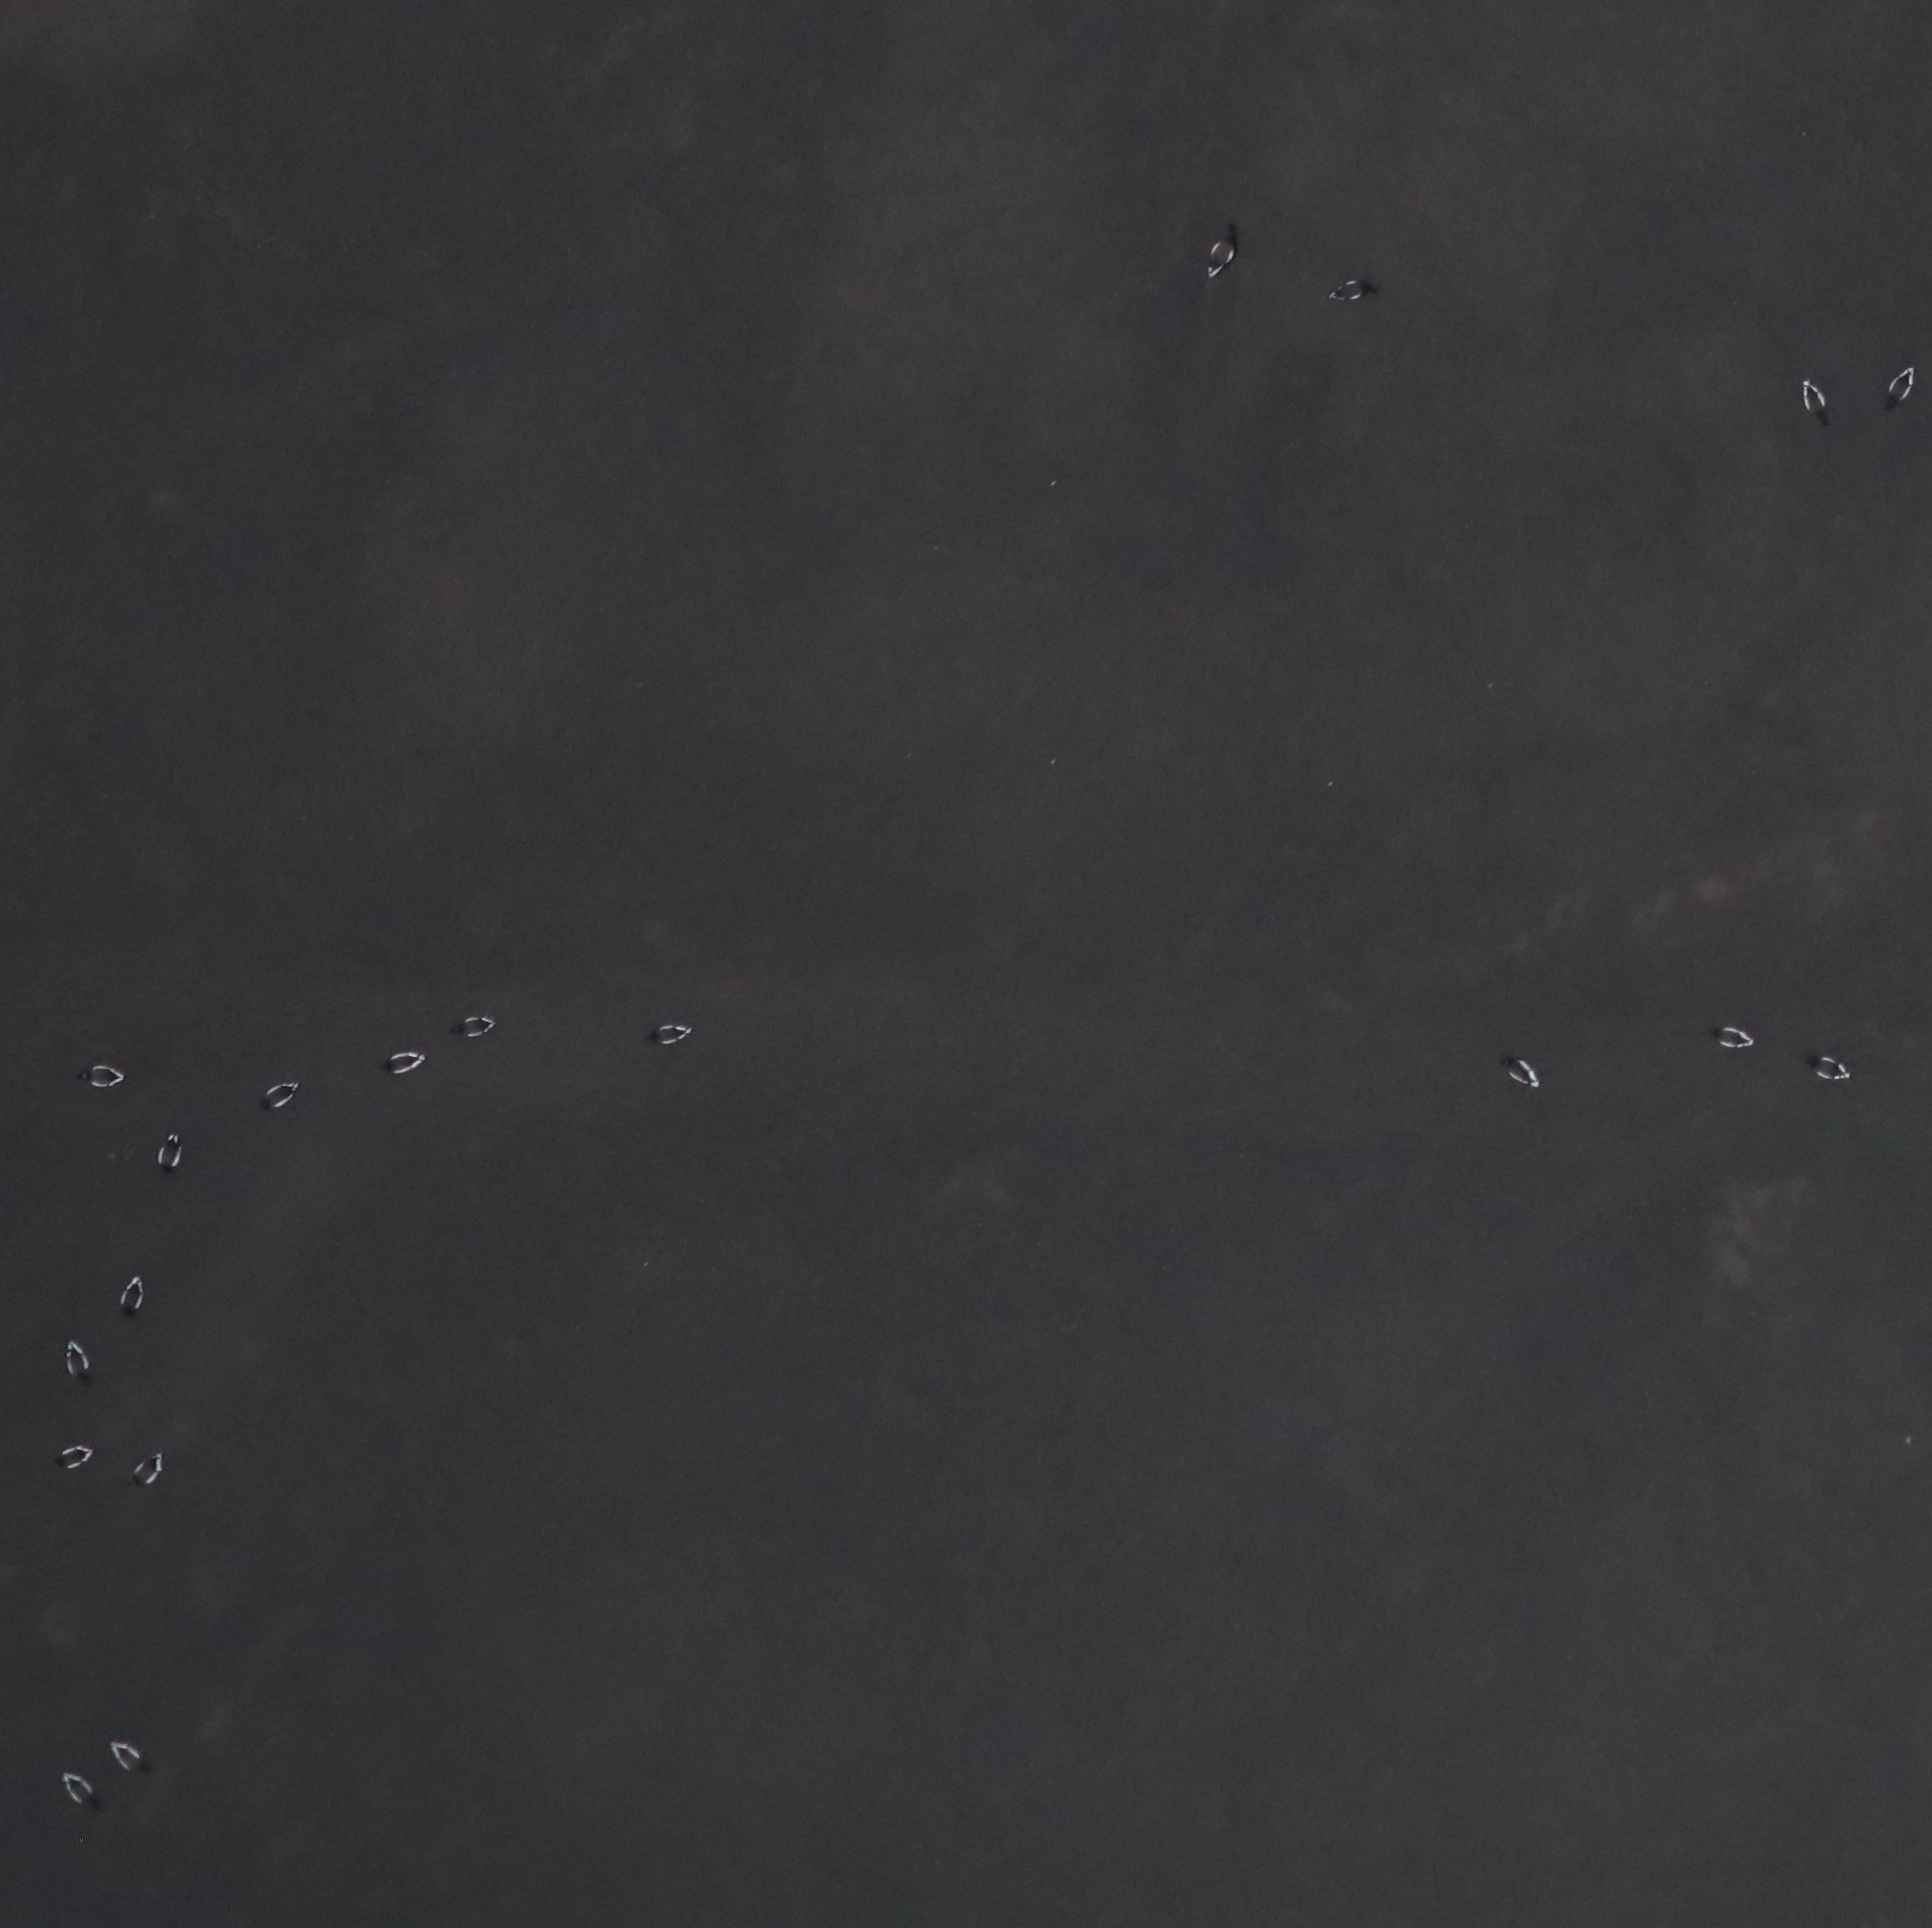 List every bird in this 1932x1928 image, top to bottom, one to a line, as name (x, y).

brant (1224, 253)
brant (1350, 290)
brant (1900, 388)
brant (1815, 400)
brant (475, 1028)
brant (673, 1033)
brant (1731, 1039)
brant (403, 1063)
brant (1828, 1067)
brant (1515, 1068)
brant (102, 1077)
brant (280, 1094)
brant (169, 1155)
brant (132, 1298)
brant (77, 1363)
brant (73, 1455)
brant (148, 1471)
brant (128, 1761)
brant (79, 1790)